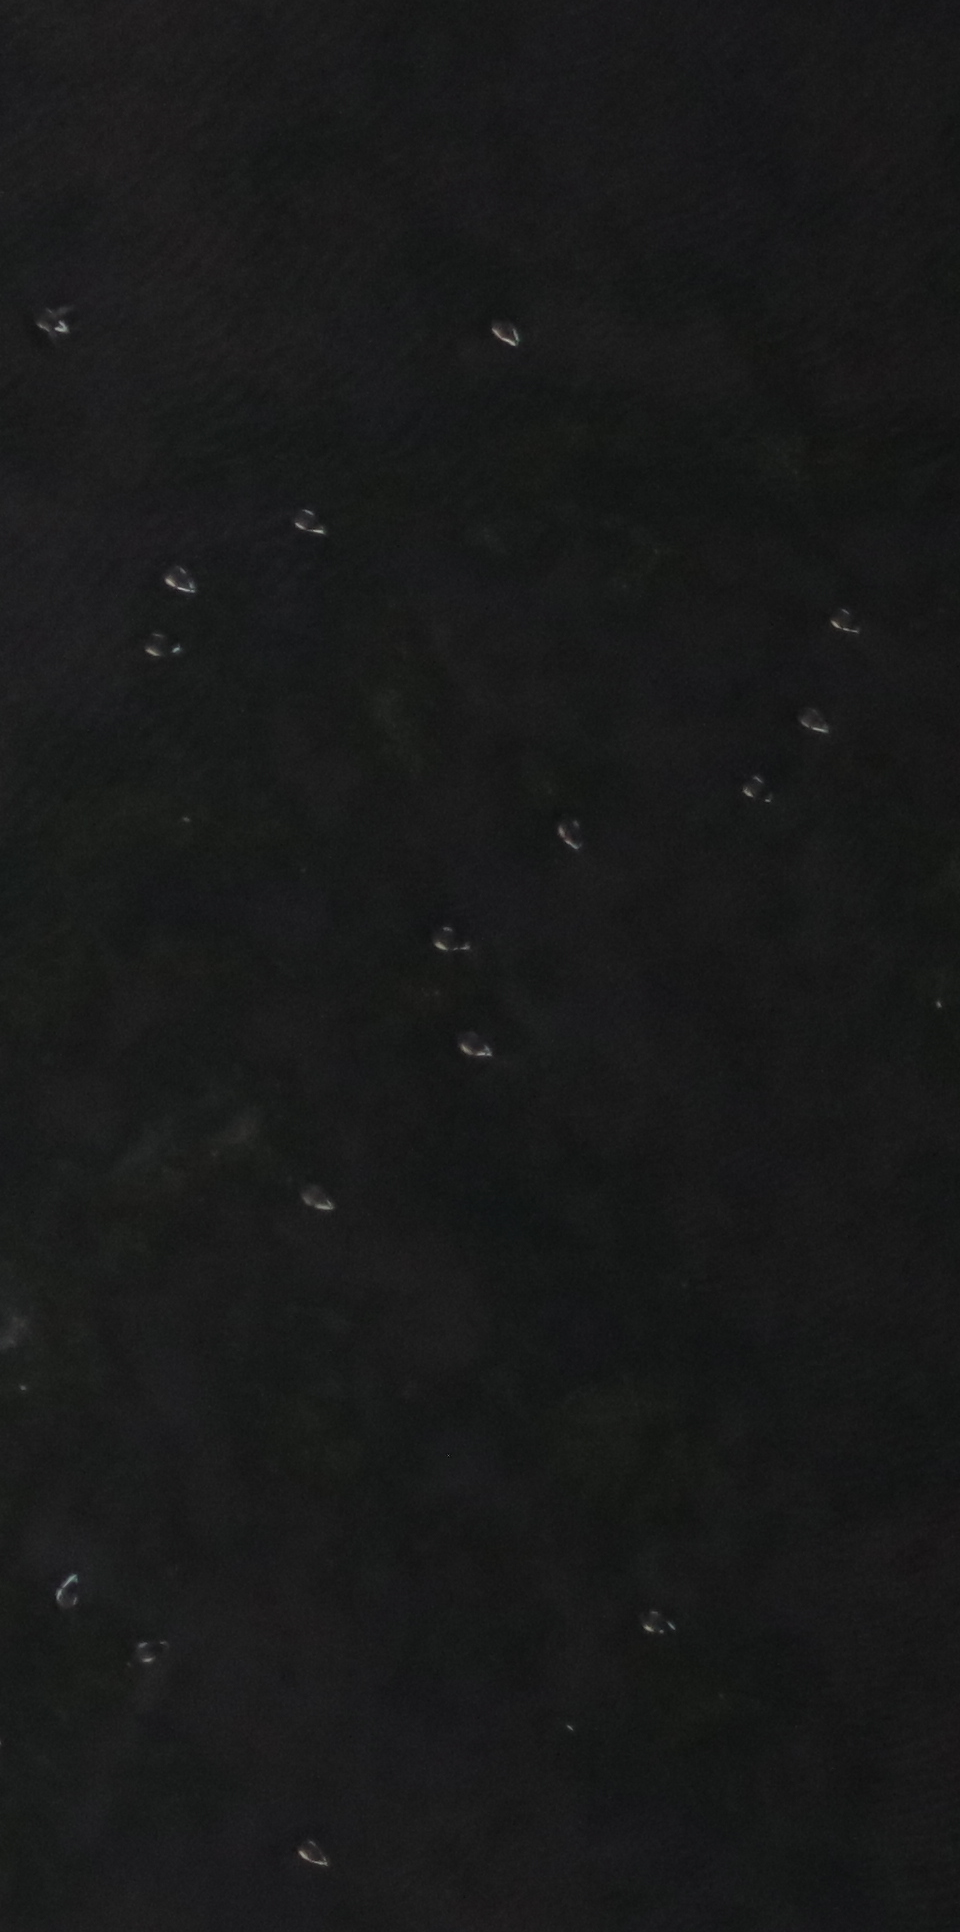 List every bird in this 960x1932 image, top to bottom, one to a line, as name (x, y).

brant (52, 321)
brant (504, 340)
brant (307, 522)
brant (179, 579)
brant (831, 615)
brant (162, 643)
brant (812, 719)
brant (757, 790)
brant (576, 832)
brant (450, 941)
brant (475, 1043)
brant (315, 1196)
brant (67, 1596)
brant (658, 1624)
brant (149, 1652)
brant (314, 1853)